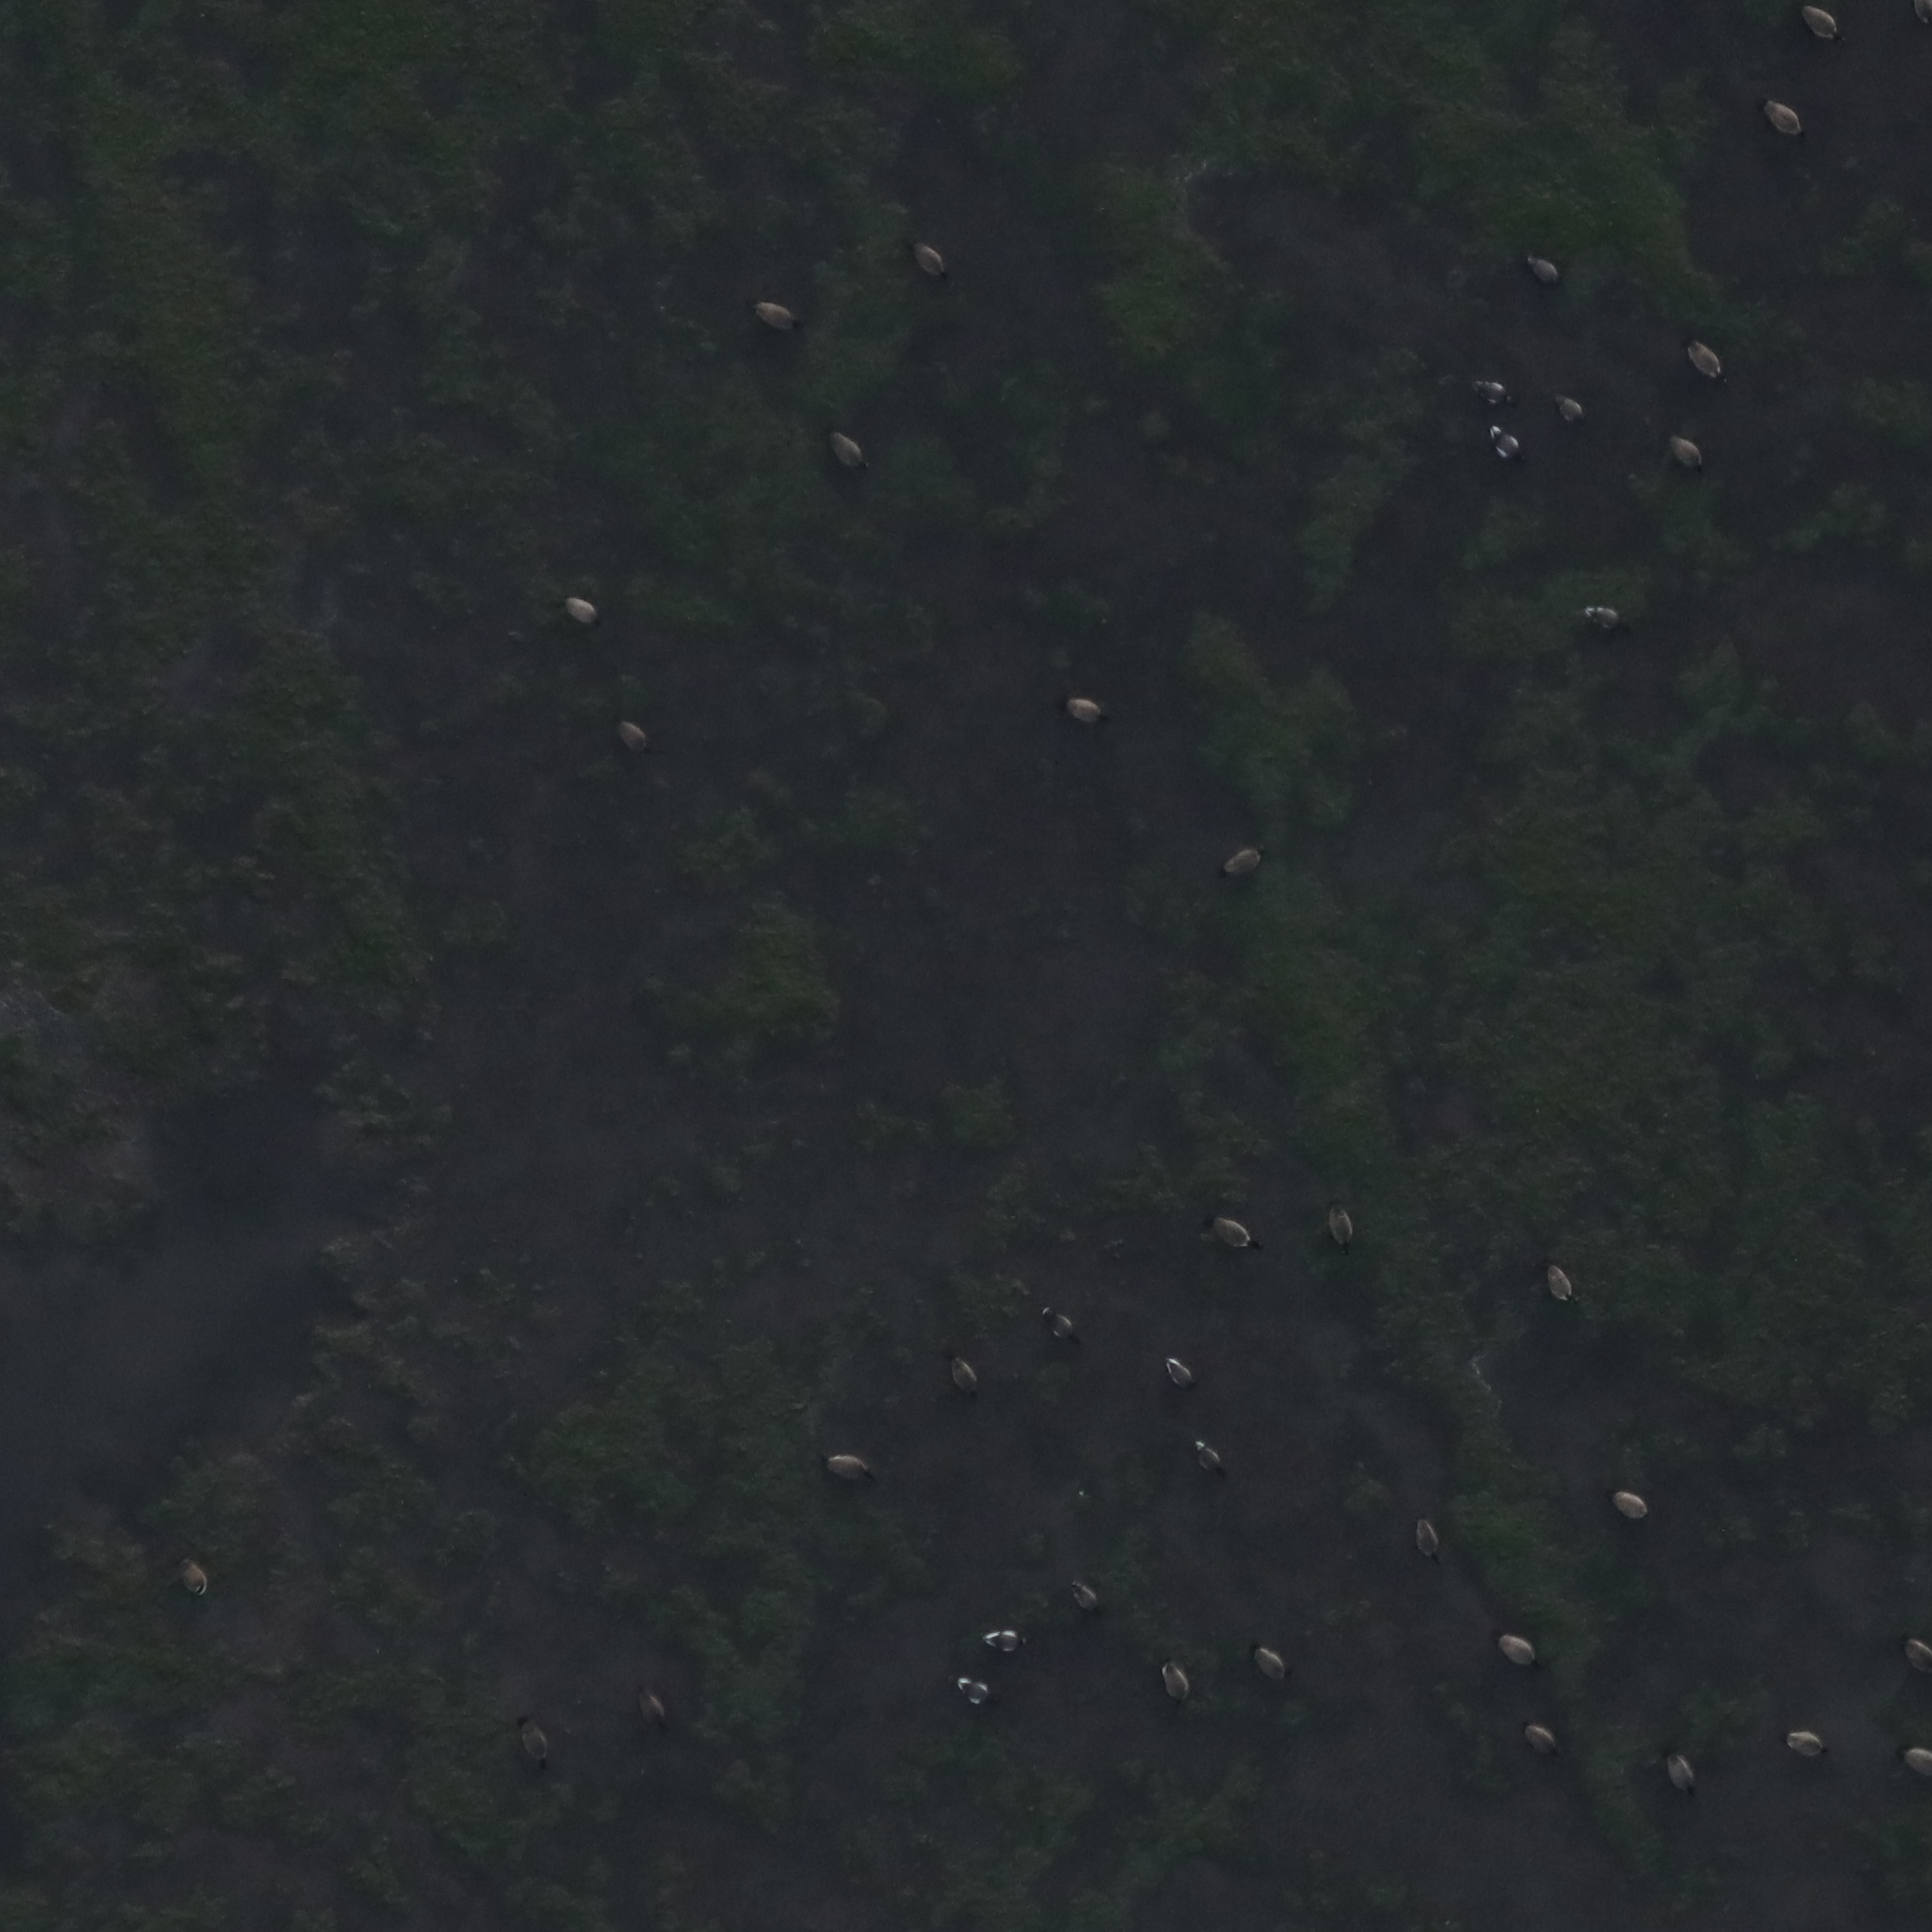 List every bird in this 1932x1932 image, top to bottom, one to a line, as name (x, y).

Canada goose (1925, 7)
Canada goose (1817, 21)
Canada goose (1781, 119)
Canada goose (928, 258)
brant (1545, 269)
Canada goose (775, 316)
Canada goose (1704, 359)
brant (1493, 391)
brant (1569, 409)
brant (1504, 443)
Canada goose (846, 450)
Canada goose (1684, 451)
Canada goose (582, 610)
brant (1602, 618)
Canada goose (1083, 709)
Canada goose (633, 736)
Canada goose (1243, 862)
Canada goose (1338, 1223)
Canada goose (1229, 1230)
Canada goose (1558, 1282)
brant (1062, 1324)
brant (1179, 1371)
Canada goose (964, 1378)
brant (1209, 1456)
Canada goose (847, 1466)
Canada goose (1628, 1504)
Canada goose (1425, 1537)
brant (192, 1575)
brant (1086, 1596)
brant (1006, 1641)
Canada goose (1515, 1650)
Canada goose (1918, 1655)
Canada goose (1270, 1662)
Canada goose (1176, 1682)
brant (976, 1690)
Canada goose (652, 1710)
Canada goose (1538, 1738)
Canada goose (1803, 1742)
Canada goose (533, 1743)
Canada goose (1924, 1762)
brant (1678, 1771)